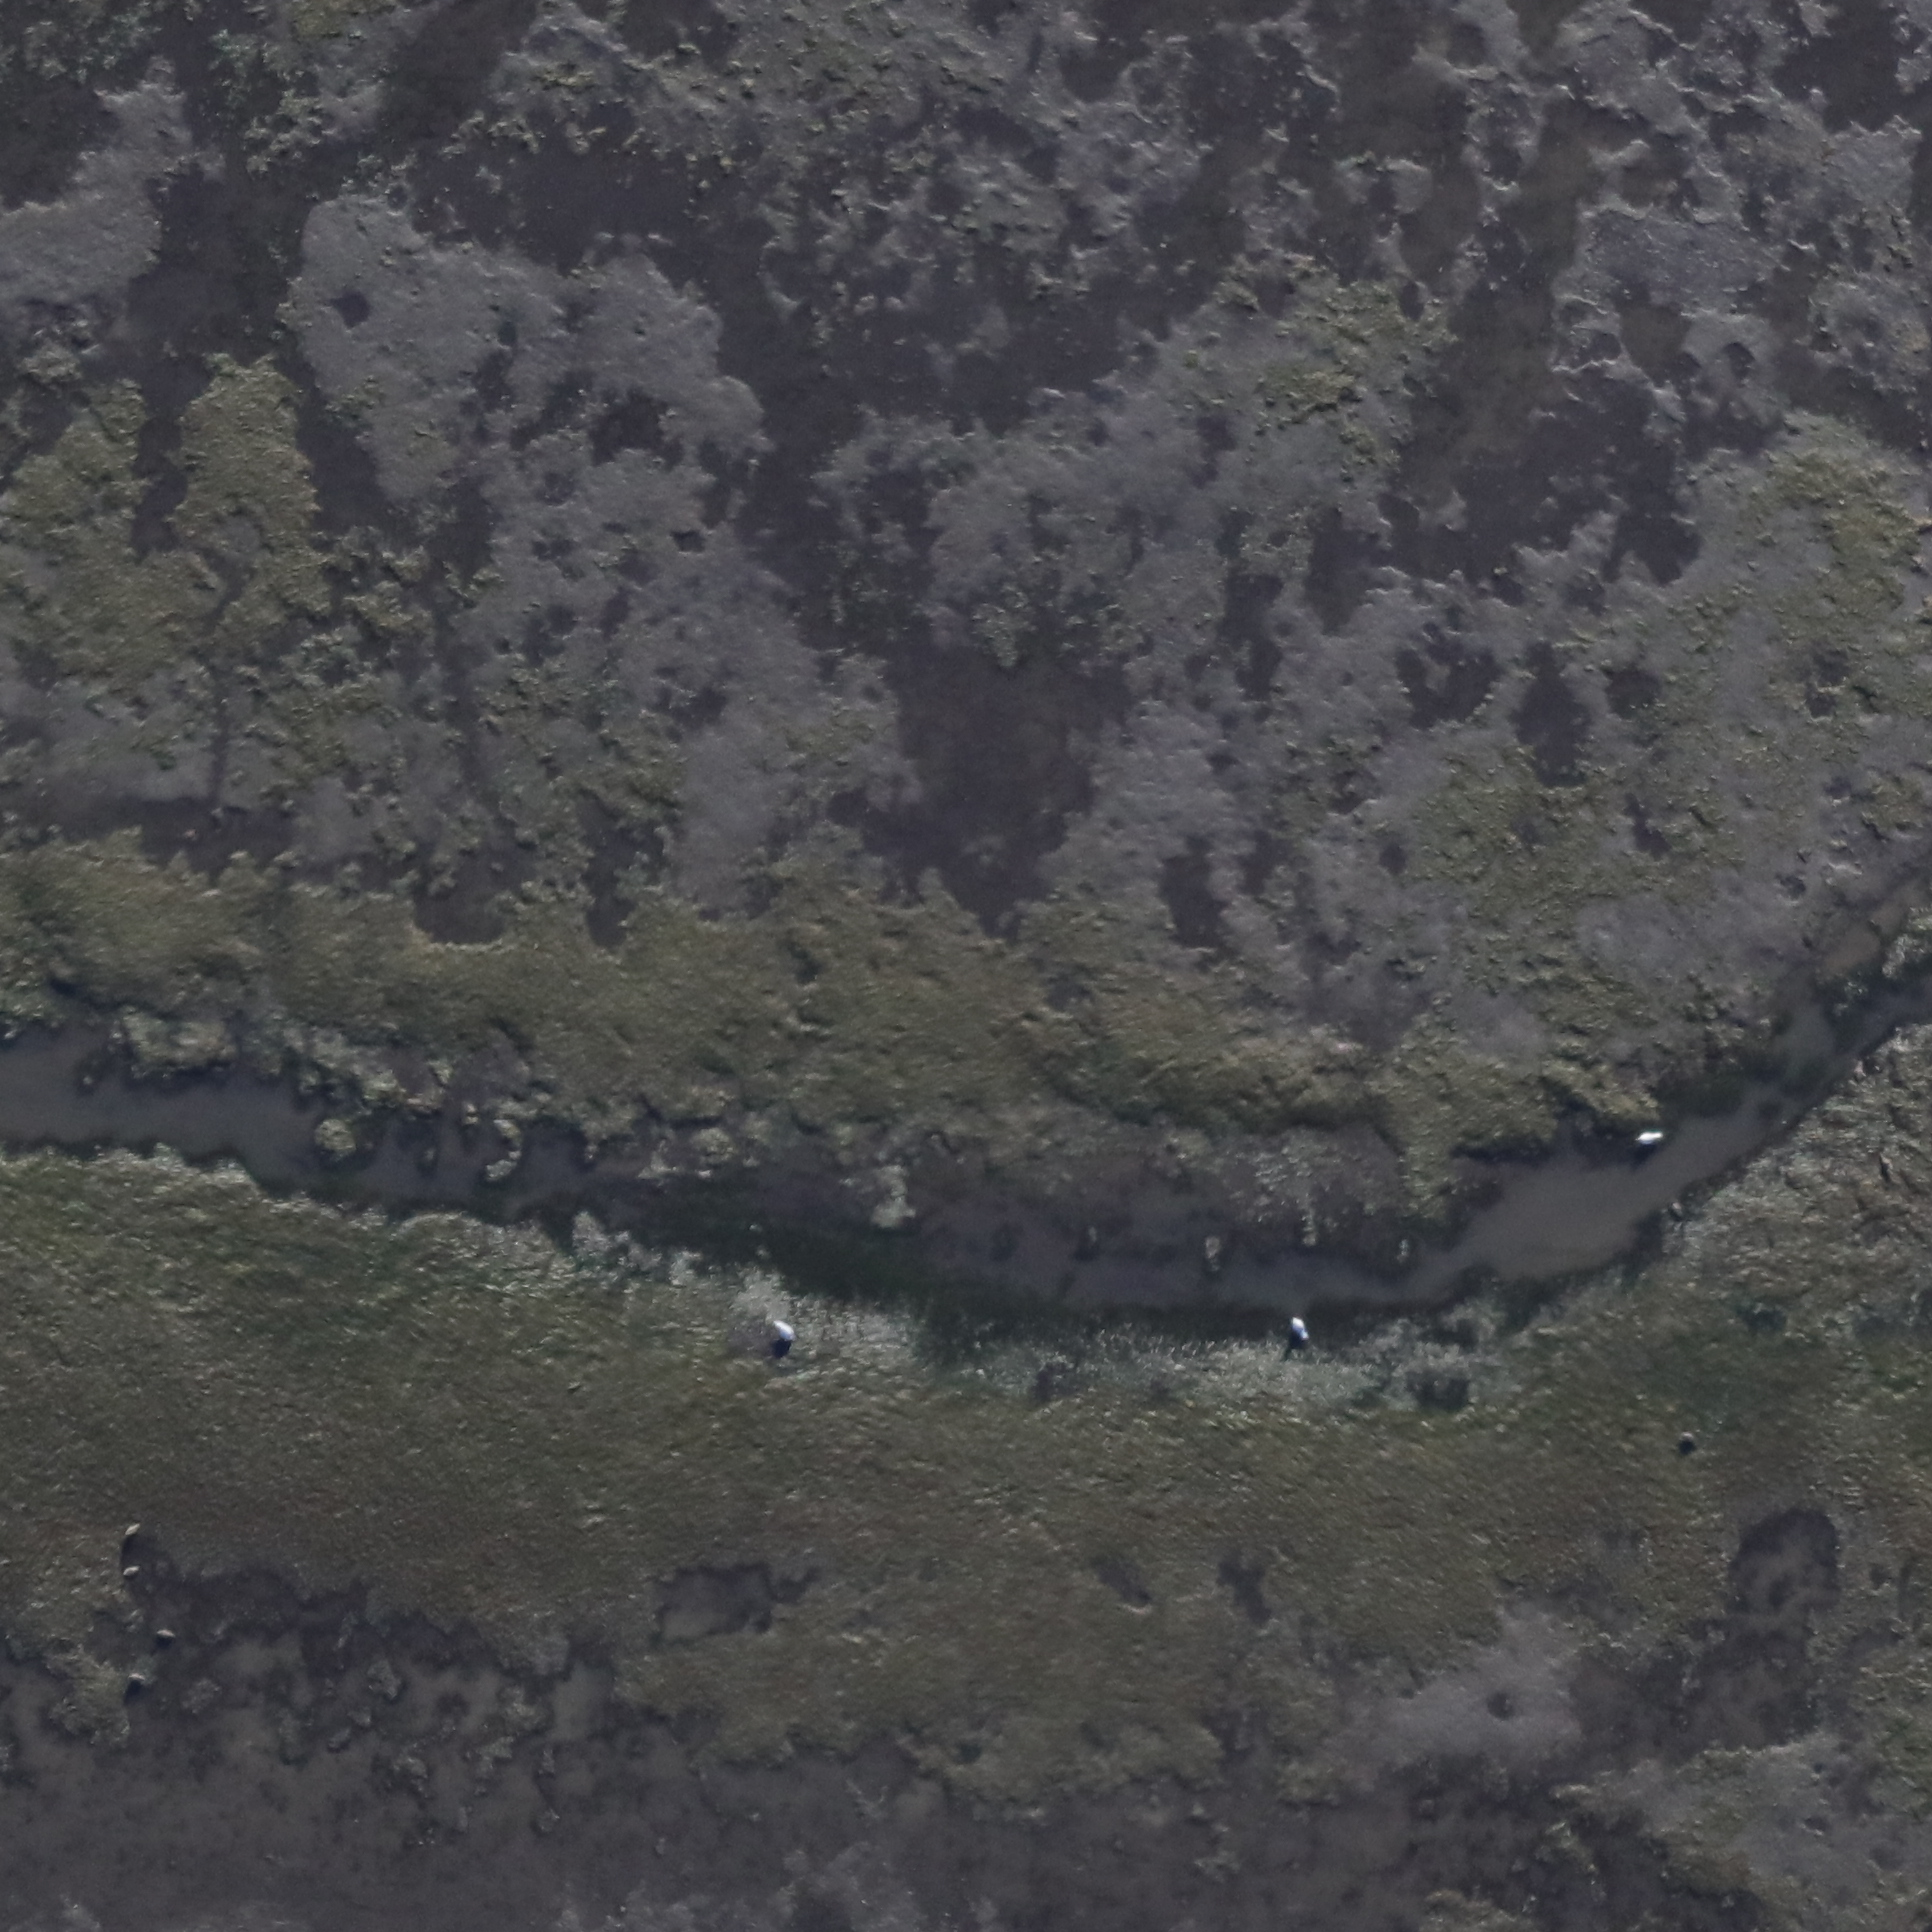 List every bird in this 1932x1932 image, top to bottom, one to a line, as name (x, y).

gull (1648, 1139)
other bird (1884, 1163)
other bird (1678, 1211)
gull (1302, 1329)
gull (786, 1333)
other bird (1689, 1439)
other bird (132, 1528)
other bird (129, 1572)
other bird (164, 1636)
other bird (134, 1676)